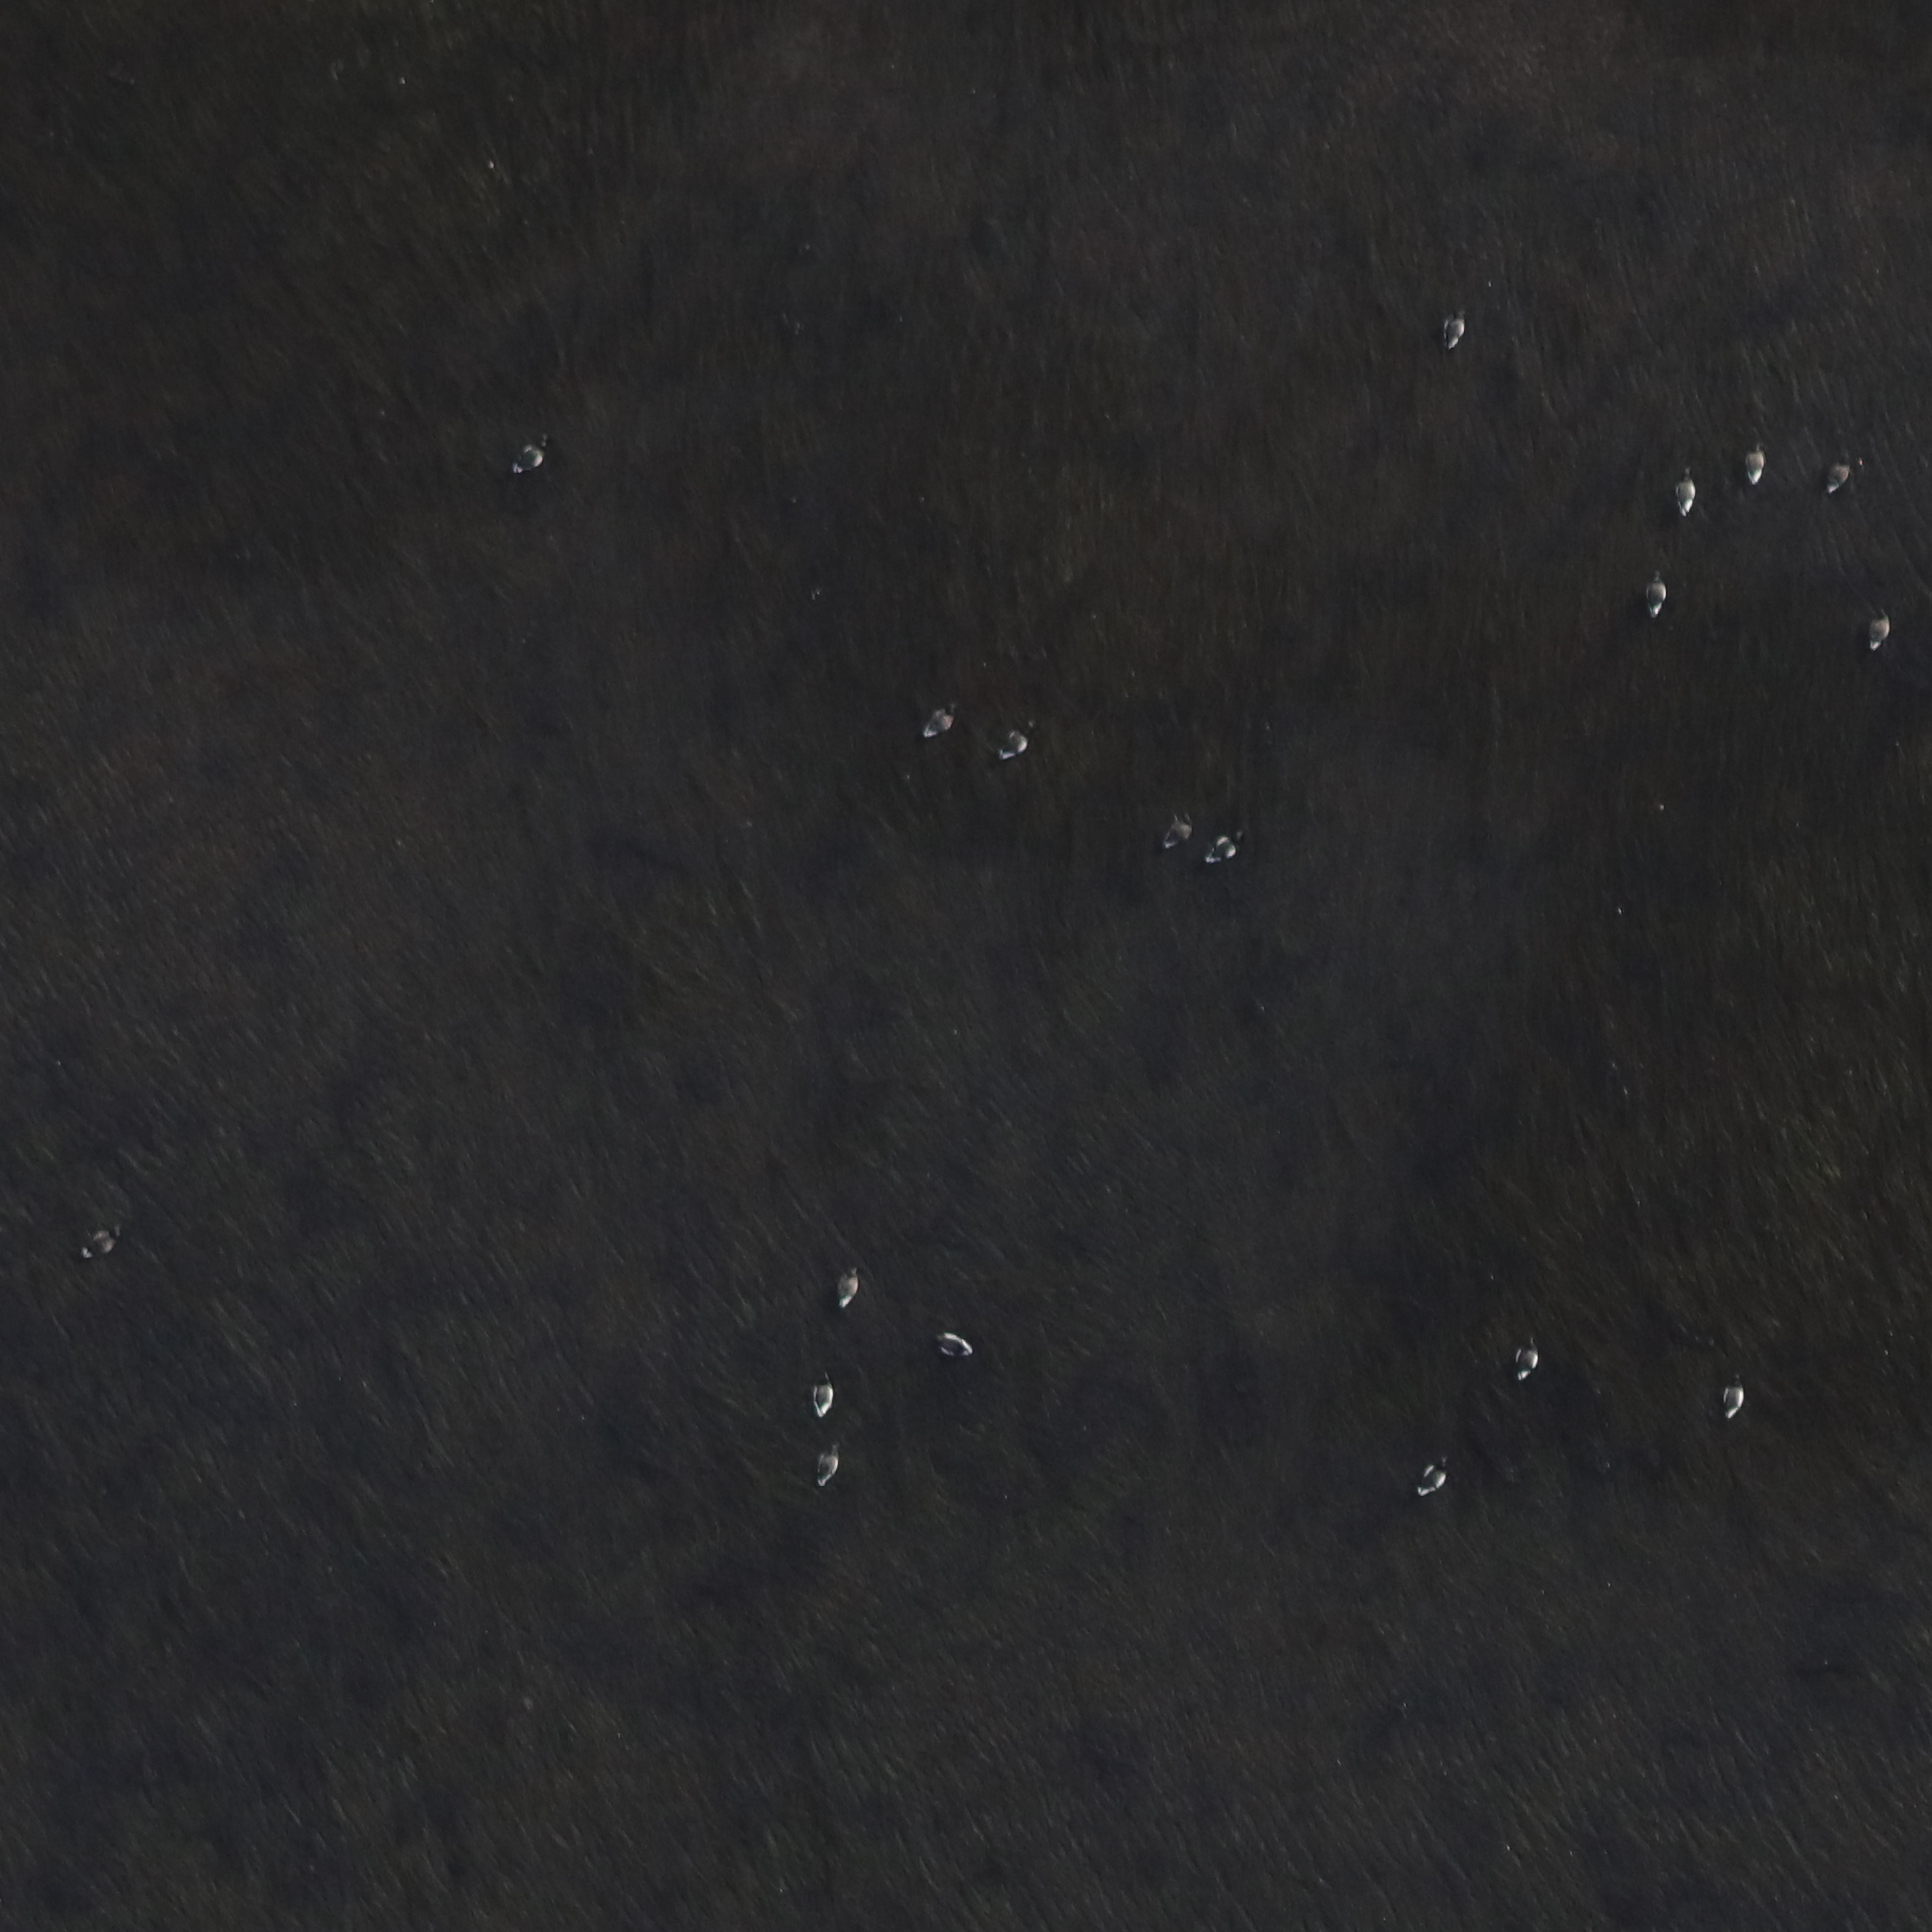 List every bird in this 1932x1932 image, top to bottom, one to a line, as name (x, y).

brant (1452, 329)
brant (530, 456)
brant (1755, 465)
brant (1839, 476)
brant (1685, 492)
brant (1657, 594)
brant (1878, 629)
brant (939, 721)
brant (1015, 743)
brant (1181, 831)
brant (1224, 847)
brant (99, 1244)
brant (848, 1287)
brant (953, 1345)
brant (1527, 1361)
brant (822, 1396)
brant (1734, 1398)
brant (825, 1465)
brant (1433, 1480)